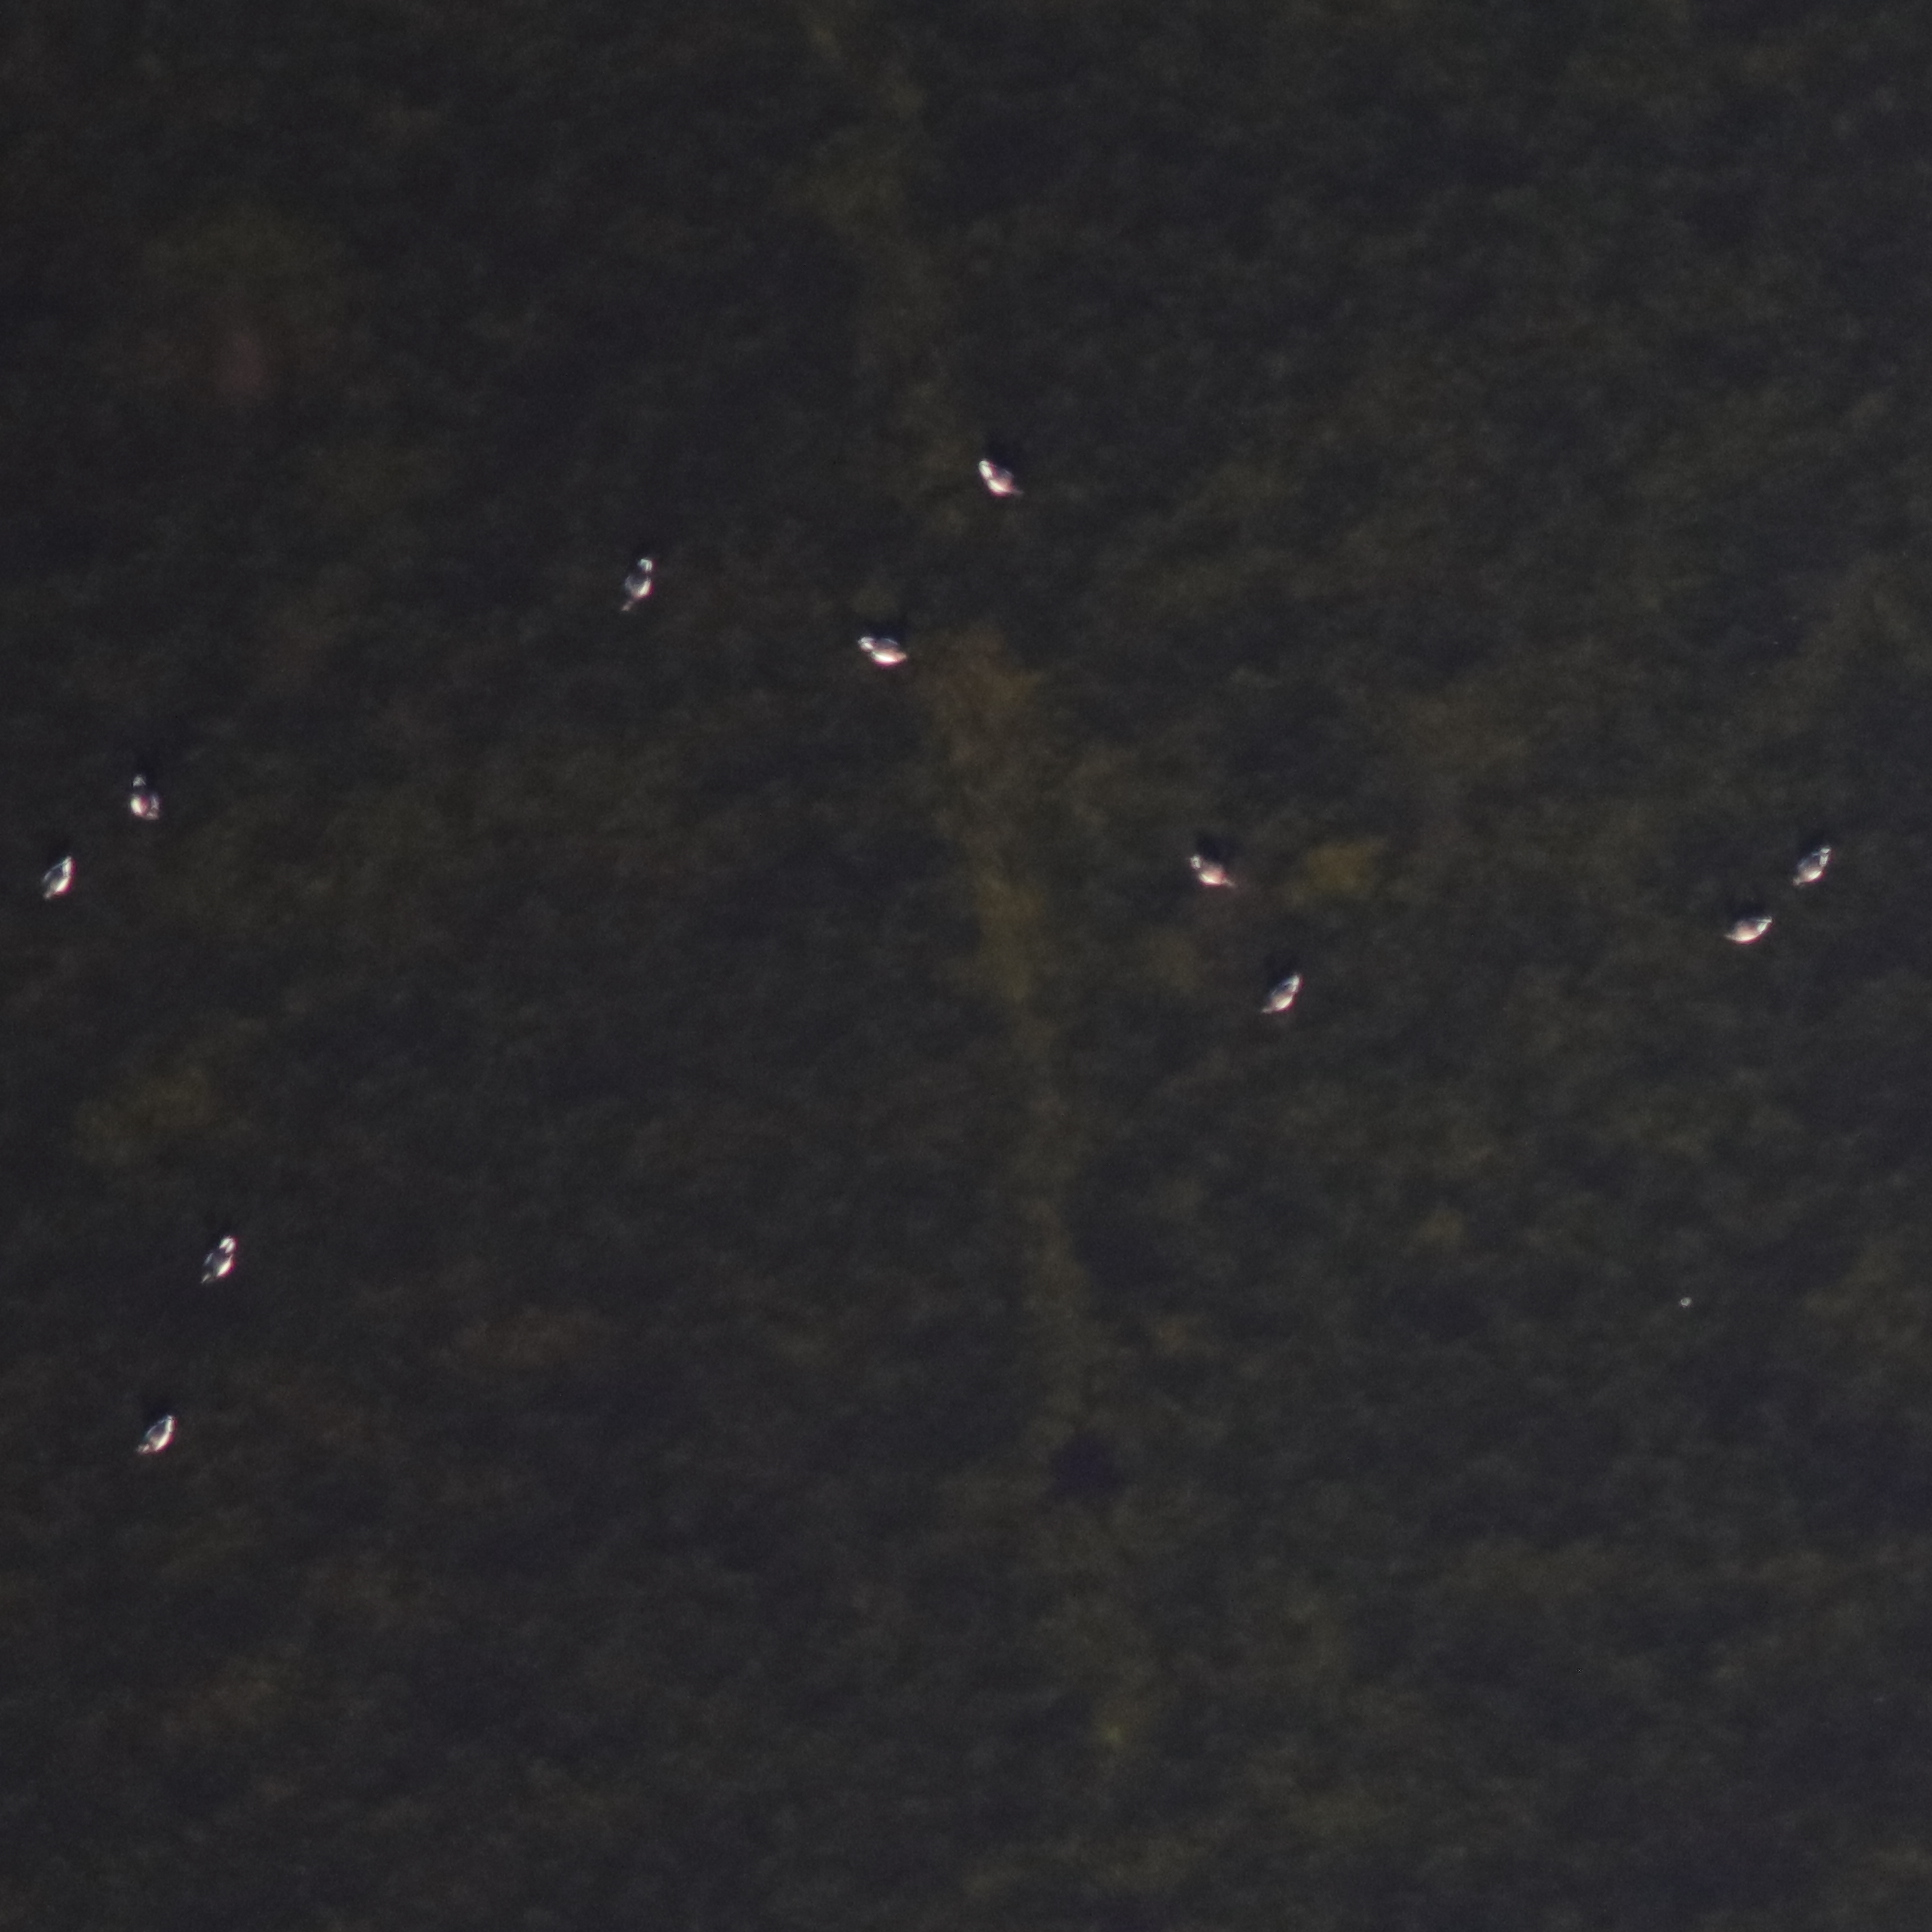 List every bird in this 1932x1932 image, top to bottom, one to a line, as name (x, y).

brant (1001, 481)
brant (638, 583)
brant (885, 648)
brant (145, 800)
brant (1811, 865)
brant (1214, 871)
brant (56, 879)
brant (1749, 931)
brant (1280, 995)
brant (220, 1261)
brant (157, 1432)